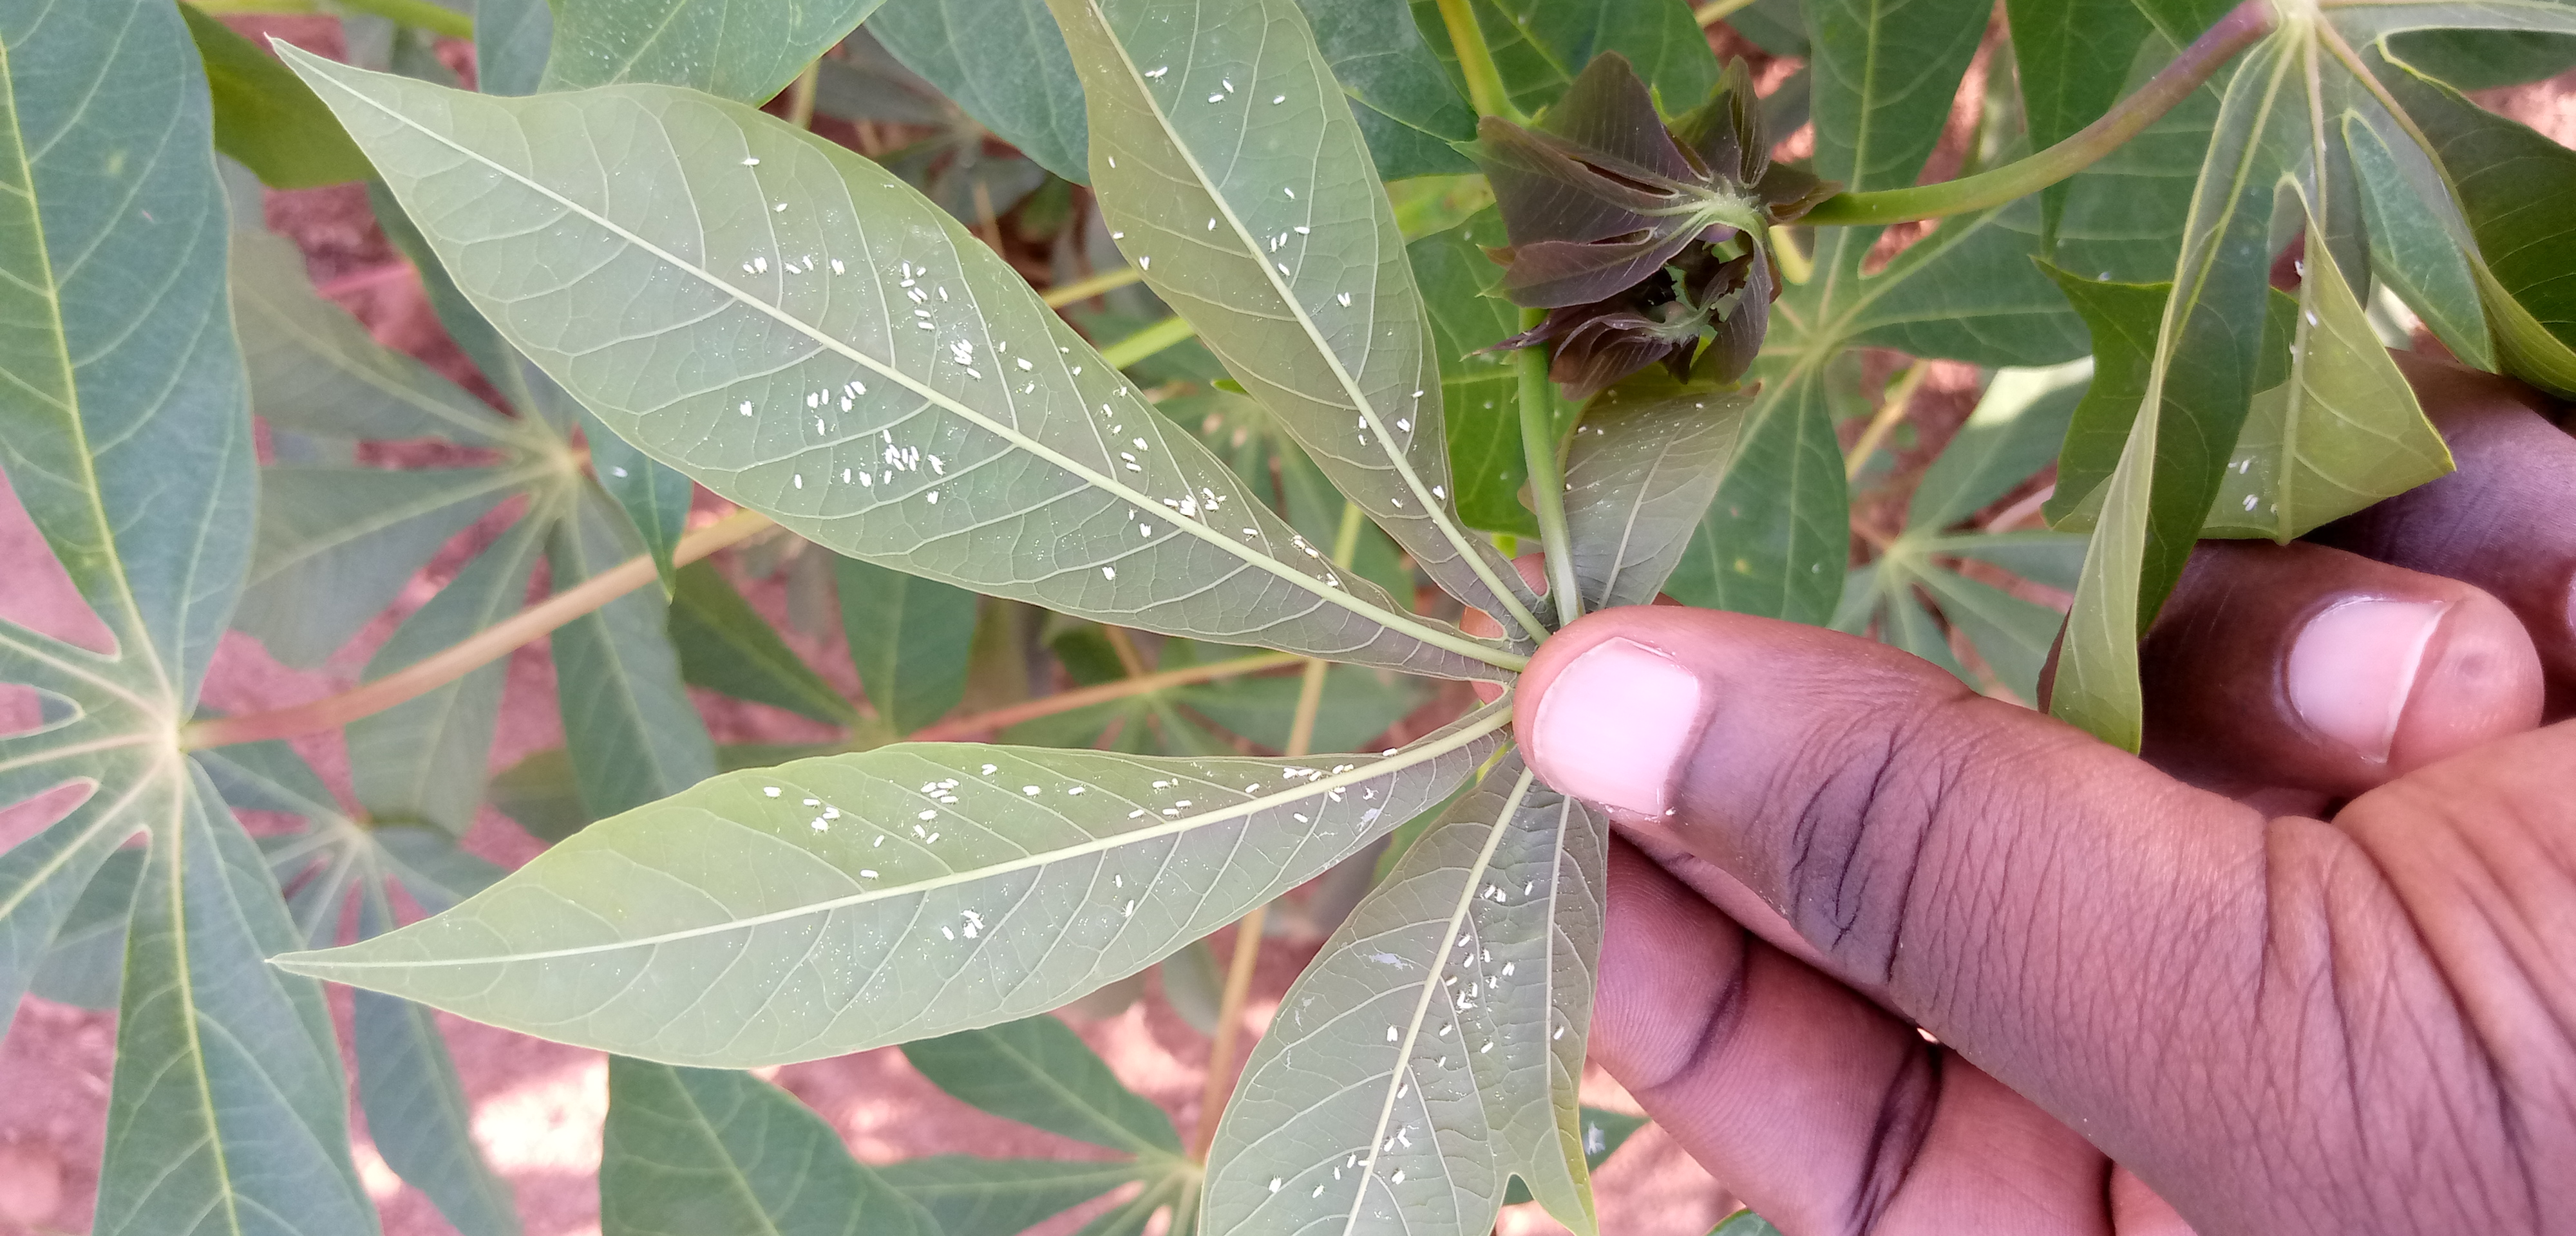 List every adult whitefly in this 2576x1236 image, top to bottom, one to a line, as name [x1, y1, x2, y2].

whitefly [1155, 65, 1169, 80]
whitefly [1143, 70, 1157, 79]
whitefly [1221, 78, 1237, 95]
whitefly [1206, 91, 1226, 105]
whitefly [1271, 93, 1289, 108]
whitefly [1106, 153, 1119, 169]
whitefly [741, 156, 762, 167]
whitefly [1283, 187, 1297, 201]
whitefly [774, 201, 790, 214]
whitefly [1206, 217, 1218, 234]
whitefly [1292, 224, 1312, 237]
whitefly [1110, 230, 1126, 241]
whitefly [1278, 230, 1290, 249]
whitefly [1269, 236, 1279, 254]
whitefly [801, 254, 816, 272]
whitefly [1139, 256, 1144, 270]
whitefly [1144, 256, 1151, 273]
whitefly [759, 256, 770, 273]
whitefly [755, 257, 763, 274]
whitefly [831, 257, 841, 277]
whitefly [838, 259, 846, 274]
whitefly [900, 260, 913, 279]
whitefly [1276, 261, 1293, 278]
whitefly [741, 262, 756, 276]
whitefly [785, 263, 803, 276]
whitefly [914, 265, 929, 277]
whitefly [898, 278, 918, 288]
whitefly [936, 285, 949, 303]
whitefly [914, 286, 929, 302]
whitefly [906, 290, 922, 306]
whitefly [1344, 290, 1353, 307]
whitefly [1336, 292, 1347, 308]
whitefly [913, 308, 933, 319]
whitefly [916, 320, 936, 331]
whitefly [961, 339, 973, 351]
whitefly [998, 339, 1009, 355]
whitefly [956, 341, 974, 355]
whitefly [950, 344, 963, 357]
whitefly [1059, 345, 1074, 356]
whitefly [961, 351, 974, 363]
whitefly [954, 356, 971, 367]
whitefly [1016, 357, 1034, 370]
whitefly [1018, 362, 1030, 373]
whitefly [1070, 364, 1085, 379]
whitefly [965, 366, 983, 380]
whitefly [857, 380, 868, 392]
whitefly [851, 381, 865, 397]
whitefly [844, 383, 856, 400]
whitefly [1022, 383, 1038, 397]
whitefly [1119, 384, 1129, 400]
whitefly [820, 386, 831, 406]
whitefly [1410, 389, 1428, 400]
whitefly [811, 390, 819, 410]
whitefly [806, 393, 812, 409]
whitefly [840, 395, 848, 413]
whitefly [847, 397, 853, 411]
whitefly [746, 398, 755, 418]
whitefly [739, 402, 746, 416]
whitefly [1101, 402, 1114, 418]
whitefly [1694, 402, 1705, 411]
whitefly [1358, 414, 1363, 430]
whitefly [816, 417, 828, 437]
whitefly [1400, 417, 1411, 429]
whitefly [1363, 418, 1368, 430]
whitefly [1396, 420, 1409, 434]
whitefly [1112, 423, 1126, 436]
whitefly [1575, 425, 1589, 434]
whitefly [882, 428, 895, 445]
whitefly [1356, 433, 1368, 447]
whitefly [1138, 437, 1149, 452]
whitefly [1132, 438, 1144, 451]
whitefly [889, 444, 900, 460]
whitefly [910, 444, 922, 462]
whitefly [901, 445, 909, 465]
whitefly [884, 447, 893, 465]
whitefly [1120, 450, 1137, 464]
whitefly [924, 453, 945, 467]
whitefly [907, 454, 918, 474]
whitefly [2237, 456, 2252, 478]
whitefly [893, 458, 905, 473]
whitefly [1124, 461, 1142, 474]
whitefly [931, 462, 946, 477]
whitefly [841, 467, 852, 484]
whitefly [883, 468, 892, 487]
whitefly [859, 470, 868, 489]
whitefly [792, 471, 804, 491]
whitefly [866, 473, 873, 486]
whitefly [1436, 485, 1448, 501]
whitefly [1202, 487, 1217, 500]
whitefly [1432, 487, 1446, 500]
whitefly [932, 488, 940, 507]
whitefly [927, 491, 933, 503]
whitefly [1185, 494, 1197, 503]
whitefly [1217, 494, 1228, 502]
whitefly [2242, 496, 2259, 514]
whitefly [1390, 496, 1404, 510]
whitefly [1162, 497, 1179, 509]
whitefly [1207, 498, 1217, 505]
whitefly [1181, 501, 1197, 513]
whitefly [1204, 503, 1223, 512]
whitefly [1127, 507, 1136, 523]
whitefly [1179, 507, 1195, 518]
whitefly [1141, 523, 1147, 539]
whitefly [1144, 524, 1154, 538]
whitefly [1242, 526, 1259, 537]
whitefly [1291, 534, 1303, 540]
whitefly [1292, 539, 1307, 549]
whitefly [1305, 547, 1321, 559]
whitefly [1101, 565, 1112, 582]
whitefly [1108, 567, 1117, 578]
whitefly [1325, 572, 1337, 581]
whitefly [1325, 581, 1340, 588]
whitefly [1381, 746, 1399, 759]
whitefly [978, 762, 995, 769]
whitefly [1344, 762, 1354, 772]
whitefly [1331, 763, 1344, 774]
whitefly [981, 765, 998, 778]
whitefly [1283, 767, 1296, 772]
whitefly [1298, 768, 1314, 777]
whitefly [1282, 769, 1296, 781]
whitefly [1309, 770, 1323, 782]
whitefly [1170, 776, 1181, 787]
whitefly [945, 776, 961, 787]
whitefly [1150, 778, 1170, 789]
whitefly [917, 780, 938, 794]
whitefly [919, 781, 936, 794]
whitefly [936, 781, 956, 790]
whitefly [1244, 782, 1261, 796]
whitefly [1021, 784, 1044, 792]
whitefly [1066, 784, 1087, 797]
whitefly [762, 785, 782, 792]
whitefly [1332, 786, 1347, 794]
whitefly [929, 789, 949, 798]
whitefly [1024, 790, 1042, 798]
whitefly [1328, 790, 1343, 805]
whitefly [764, 792, 781, 799]
whitefly [938, 795, 960, 805]
whitefly [801, 796, 822, 807]
whitefly [1174, 798, 1193, 809]
whitefly [824, 805, 842, 813]
whitefly [1160, 805, 1182, 818]
whitefly [1127, 807, 1147, 819]
whitefly [915, 807, 940, 821]
whitefly [1292, 810, 1309, 825]
whitefly [821, 812, 842, 820]
whitefly [815, 816, 831, 827]
whitefly [810, 820, 829, 832]
whitefly [913, 823, 926, 840]
whitefly [925, 831, 942, 847]
whitefly [871, 833, 886, 849]
whitefly [859, 867, 880, 880]
whitefly [1113, 872, 1125, 889]
whitefly [1521, 879, 1535, 897]
whitefly [1484, 884, 1497, 899]
whitefly [1495, 886, 1504, 902]
whitefly [1501, 891, 1507, 904]
whitefly [1123, 898, 1135, 919]
whitefly [961, 908, 981, 919]
whitefly [971, 918, 986, 930]
whitefly [968, 922, 979, 940]
whitefly [940, 924, 955, 942]
whitefly [962, 924, 971, 940]
whitefly [1455, 932, 1472, 949]
whitefly [1481, 946, 1492, 964]
whitefly [1463, 953, 1475, 969]
whitefly [1500, 960, 1511, 977]
whitefly [1507, 964, 1515, 977]
whitefly [1486, 973, 1498, 991]
whitefly [1445, 974, 1459, 988]
whitefly [1470, 978, 1481, 998]
whitefly [1455, 989, 1466, 1007]
whitefly [1459, 1002, 1473, 1010]
whitefly [1386, 1022, 1392, 1044]
whitefly [1437, 1023, 1454, 1038]
whitefly [1549, 1023, 1566, 1042]
whitefly [1392, 1025, 1400, 1043]
whitefly [1479, 1041, 1496, 1055]
whitefly [1437, 1054, 1447, 1069]
whitefly [1395, 1083, 1410, 1101]
whitefly [1397, 1126, 1407, 1137]
whitefly [1383, 1136, 1396, 1153]
whitefly [1398, 1136, 1412, 1148]
whitefly [1345, 1152, 1358, 1170]
whitefly [1356, 1158, 1373, 1167]
whitefly [1332, 1163, 1342, 1183]
whitefly [1390, 1170, 1403, 1183]
whitefly [1395, 1174, 1406, 1186]
whitefly [1267, 1177, 1276, 1192]
whitefly [1273, 1177, 1283, 1194]
whitefly [1311, 1183, 1326, 1201]